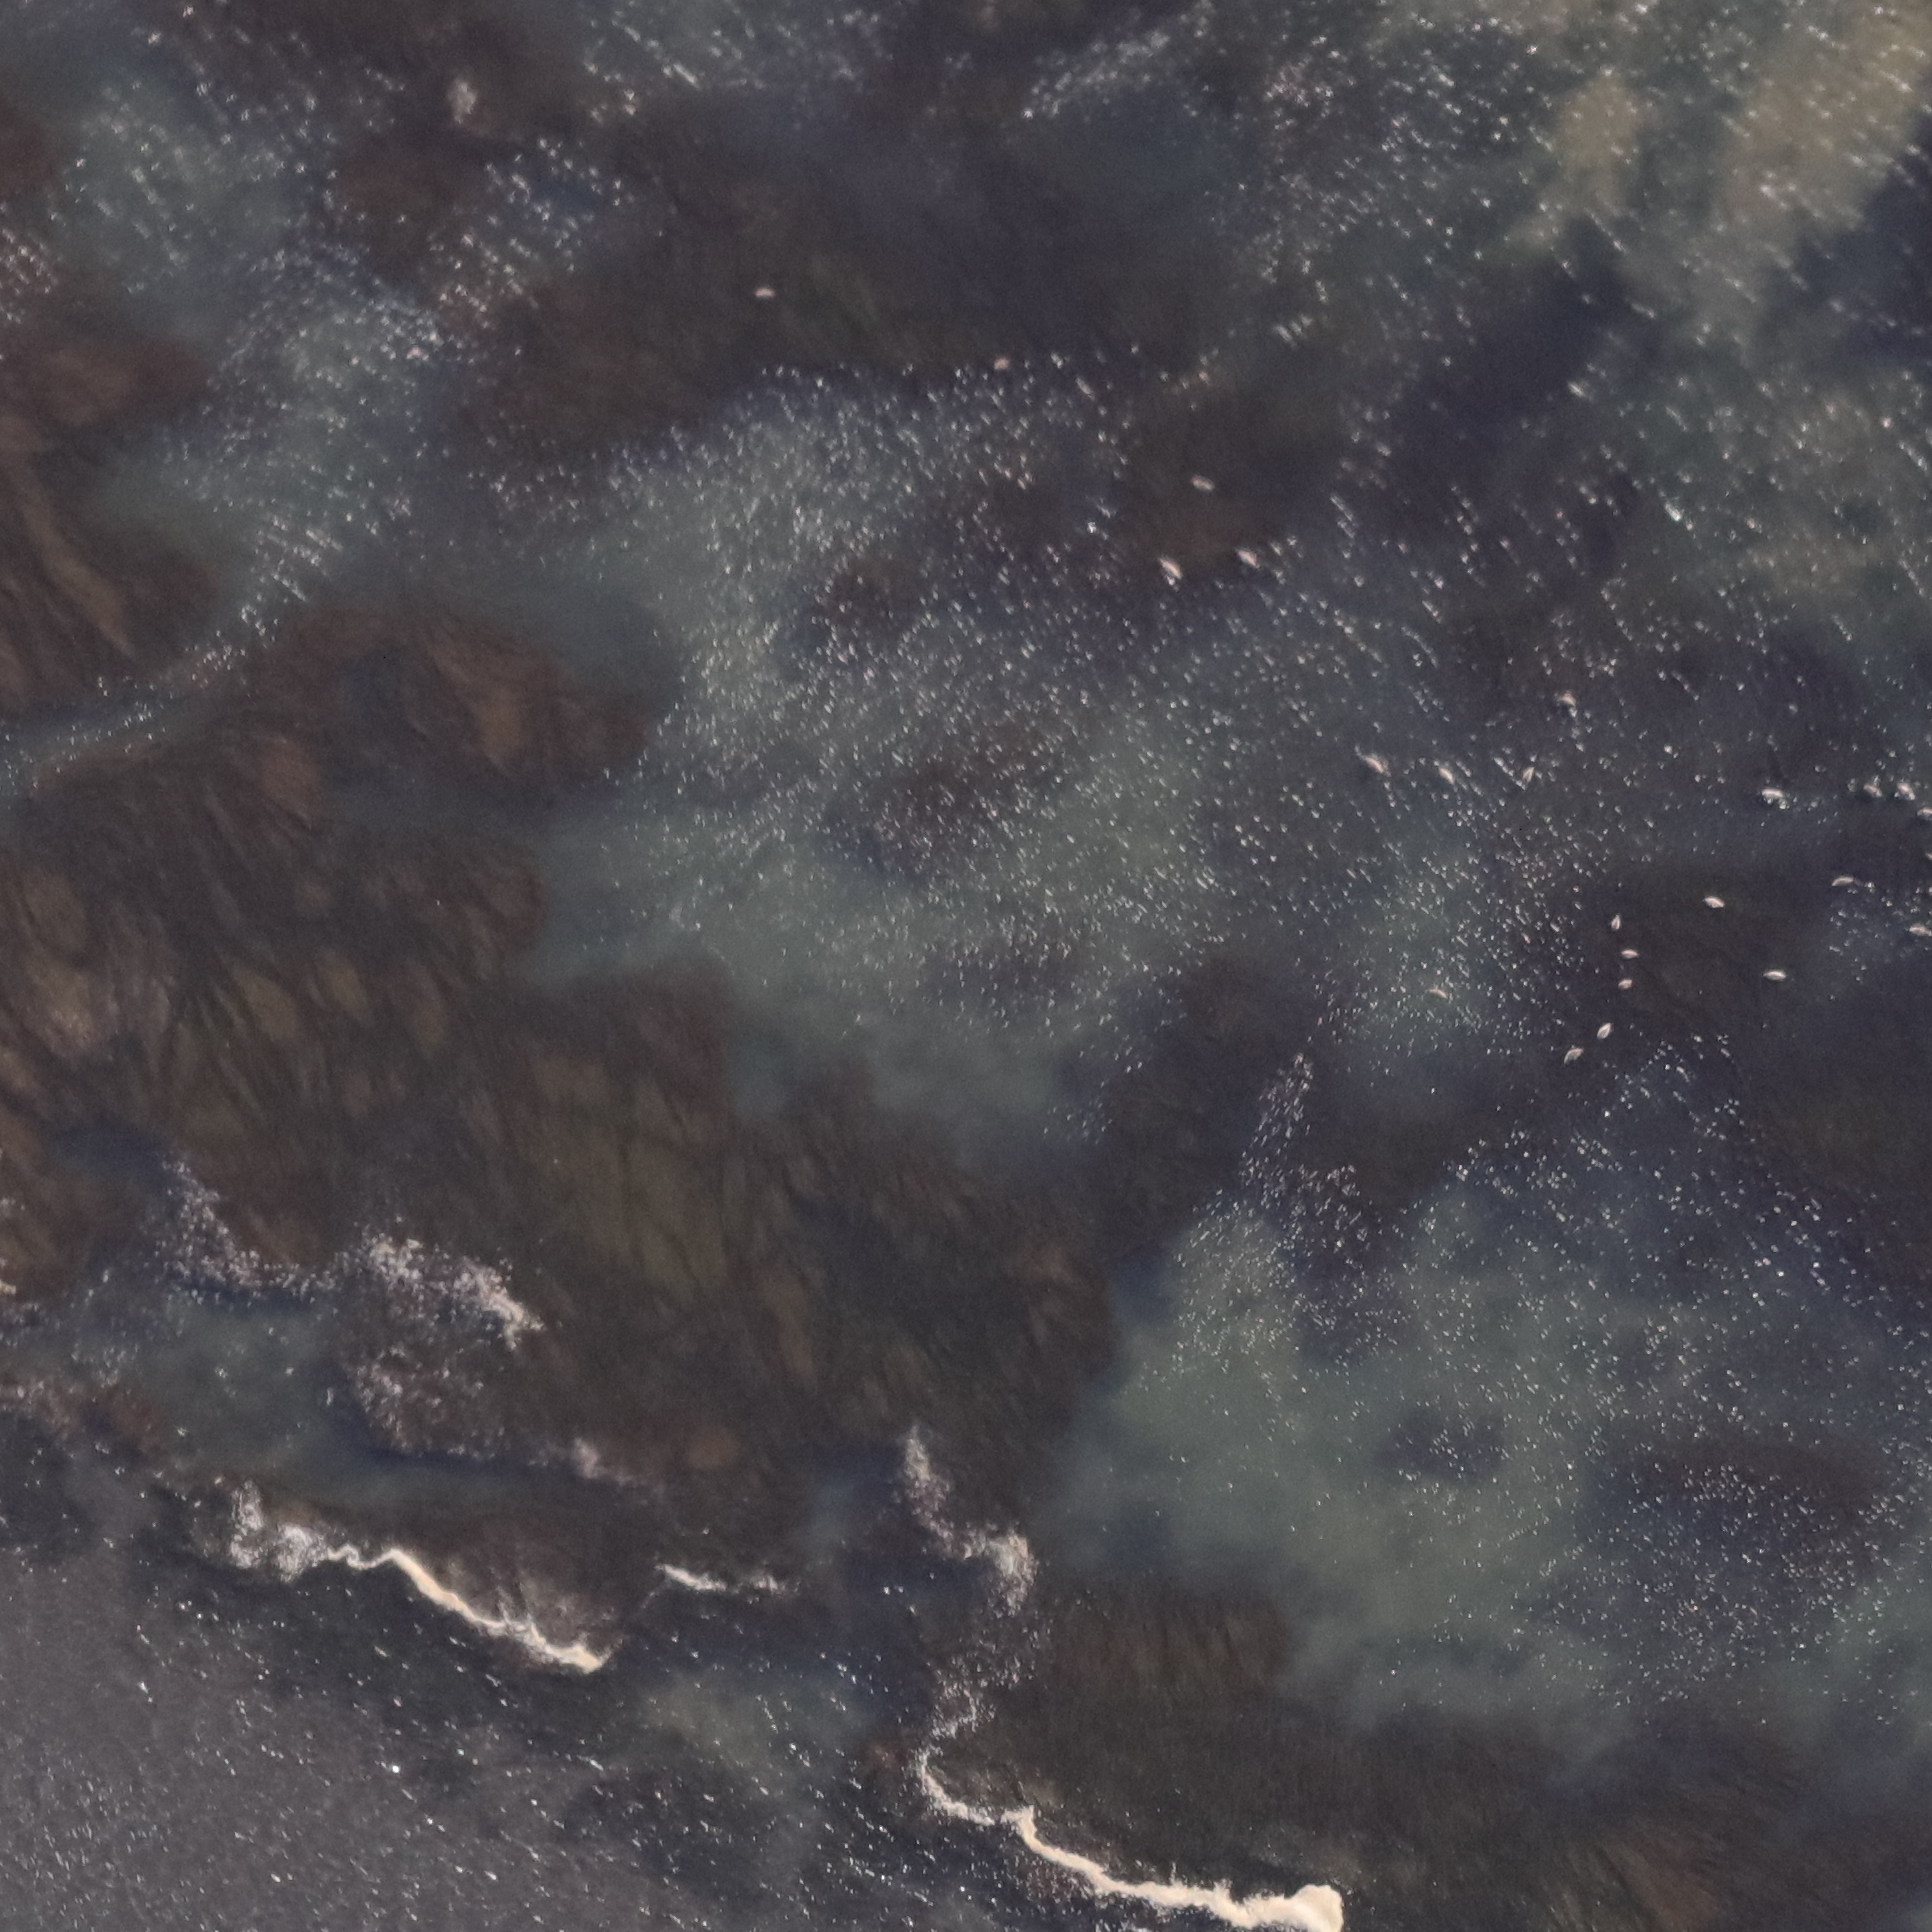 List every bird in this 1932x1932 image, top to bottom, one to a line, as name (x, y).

Canada goose (765, 293)
Canada goose (1001, 364)
Canada goose (1205, 483)
Canada goose (1248, 559)
Canada goose (1170, 567)
Canada goose (1567, 703)
Canada goose (1374, 765)
Canada goose (1446, 776)
brant (1526, 777)
brant (1906, 787)
brant (1869, 792)
Canada goose (1770, 796)
brant (1930, 820)
brant (1843, 883)
Canada goose (1714, 901)
brant (1614, 926)
brant (1920, 932)
brant (1625, 954)
Canada goose (1776, 975)
brant (1625, 988)
brant (1604, 1032)
brant (1571, 1057)